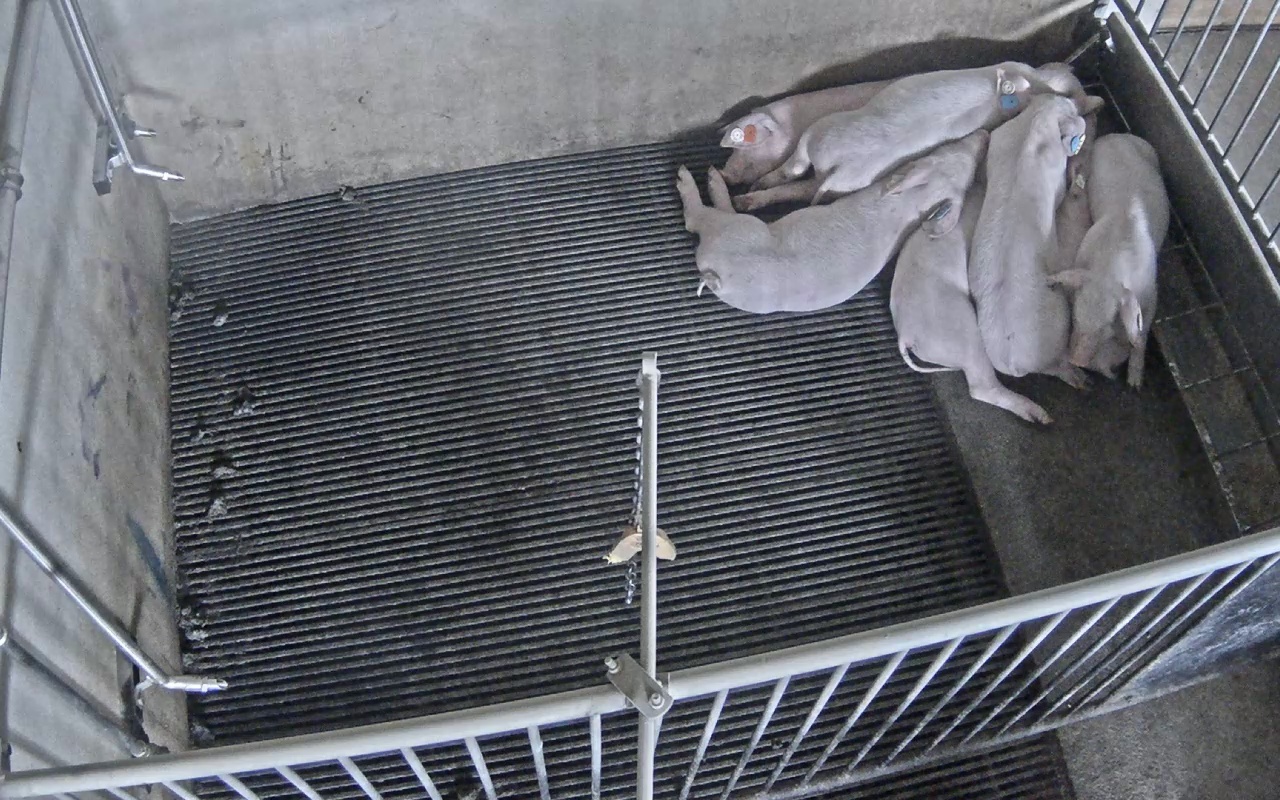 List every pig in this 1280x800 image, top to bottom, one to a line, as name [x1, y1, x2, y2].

pig [734, 61, 1106, 213]
pig [966, 69, 1094, 391]
pig [715, 73, 915, 182]
pig [1056, 109, 1131, 379]
pig [676, 122, 988, 314]
pig [1044, 131, 1171, 393]
pig [890, 160, 1055, 427]